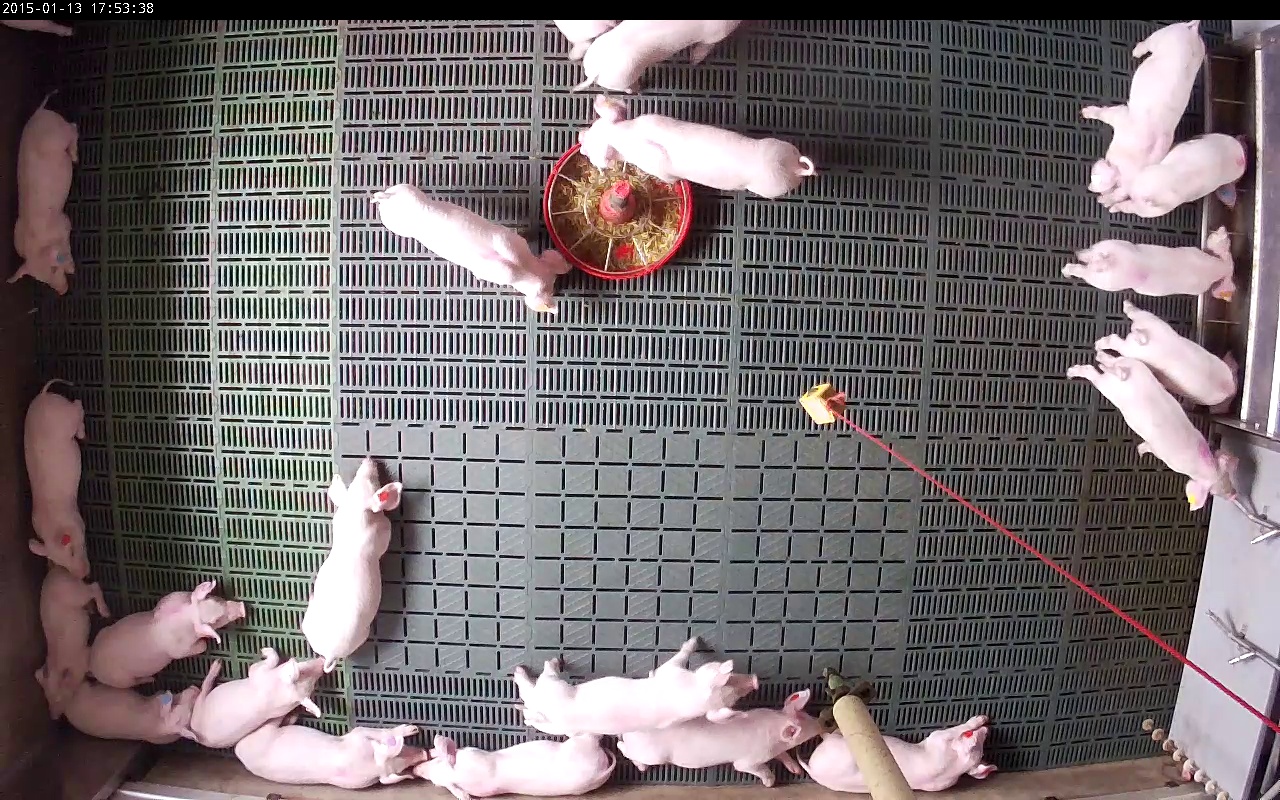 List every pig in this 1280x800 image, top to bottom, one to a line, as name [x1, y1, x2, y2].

pig [553, 19, 622, 64]
pig [573, 19, 742, 95]
pig [1083, 20, 1204, 208]
pig [9, 87, 80, 294]
pig [577, 94, 817, 201]
pig [1097, 131, 1248, 219]
pig [372, 183, 573, 317]
pig [1063, 224, 1238, 302]
pig [1094, 302, 1242, 415]
pig [1068, 352, 1240, 513]
pig [23, 378, 91, 578]
pig [299, 459, 405, 675]
pig [36, 565, 107, 723]
pig [91, 577, 247, 692]
pig [515, 635, 759, 736]
pig [190, 646, 327, 749]
pig [64, 683, 199, 746]
pig [619, 690, 829, 785]
pig [235, 713, 428, 788]
pig [798, 713, 998, 795]
pig [415, 726, 618, 799]